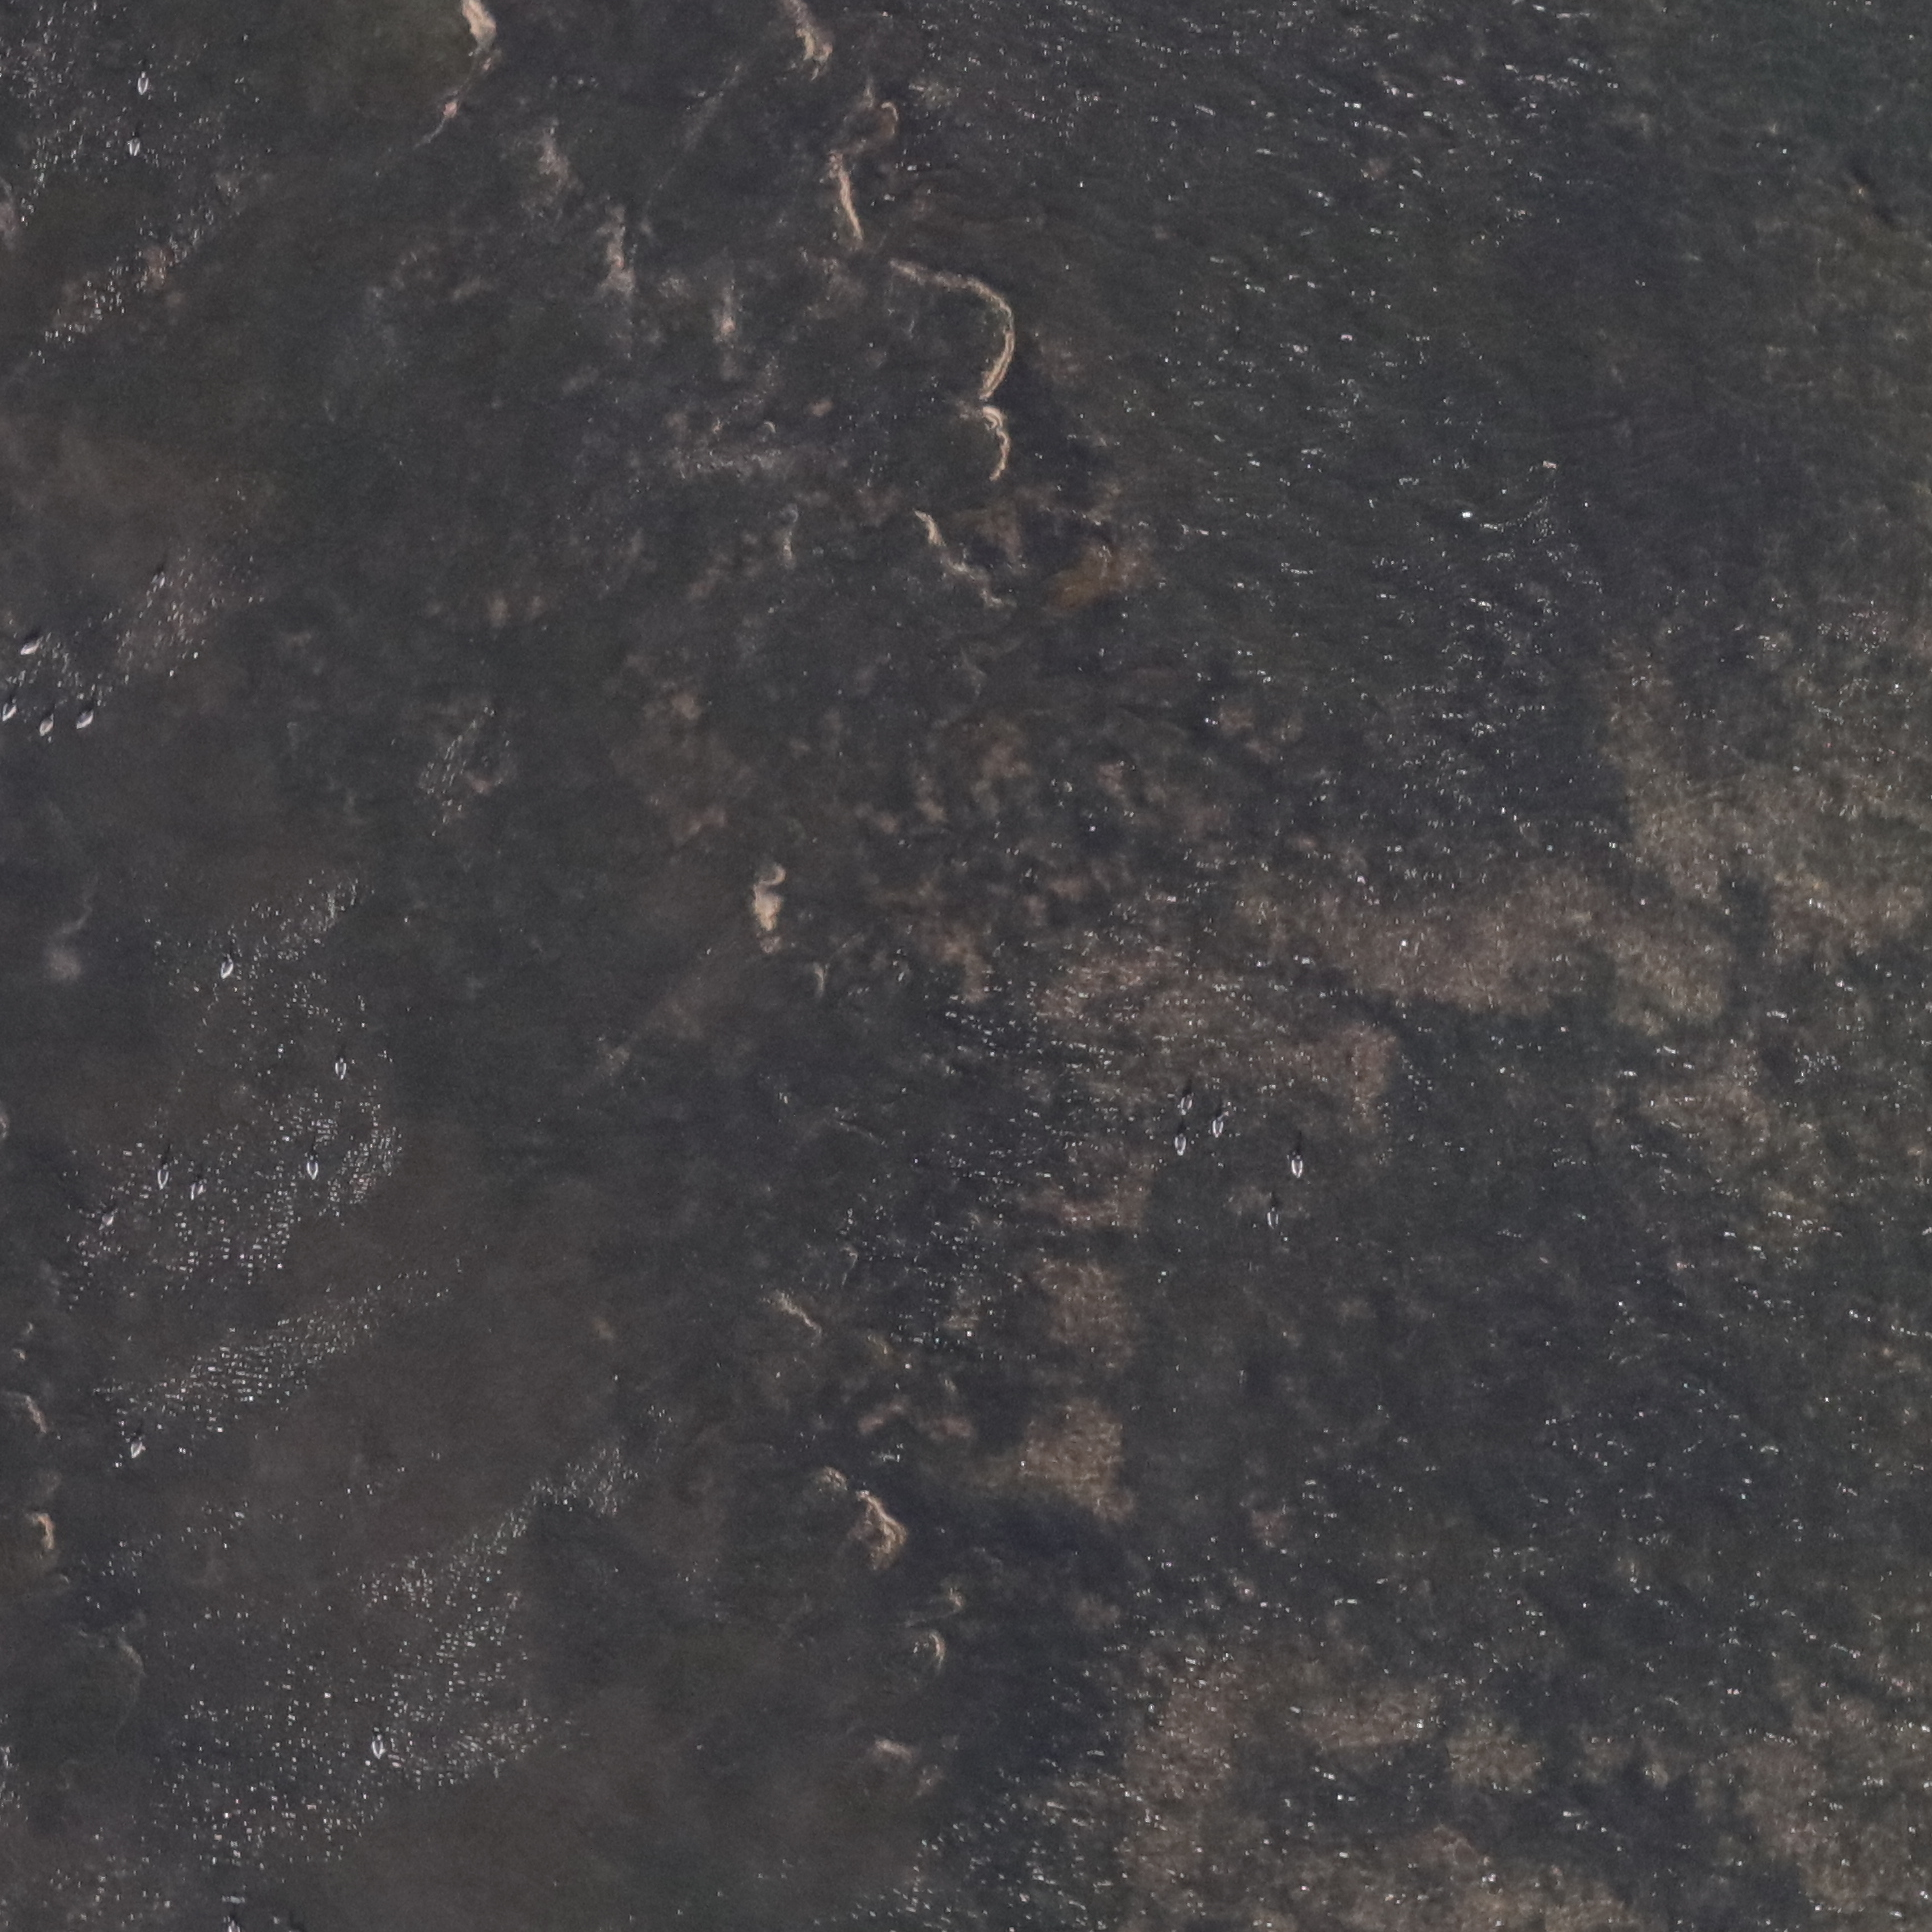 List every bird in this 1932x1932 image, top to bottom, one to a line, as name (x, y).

brant (145, 83)
brant (135, 149)
brant (160, 582)
brant (32, 645)
brant (12, 708)
brant (91, 710)
brant (51, 724)
brant (225, 968)
brant (343, 1071)
brant (1184, 1105)
brant (1216, 1127)
brant (1183, 1142)
brant (317, 1167)
brant (1299, 1167)
brant (152, 1180)
brant (200, 1186)
brant (1274, 1222)
brant (107, 1224)
brant (133, 1448)
brant (377, 1743)
brant (232, 1929)